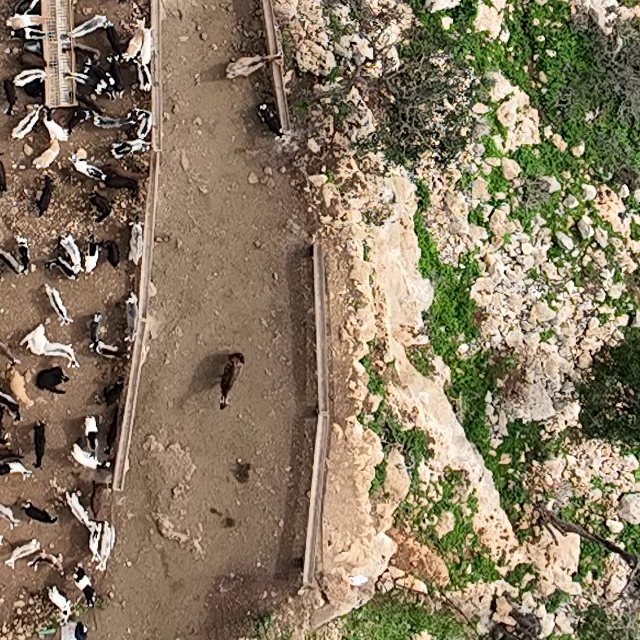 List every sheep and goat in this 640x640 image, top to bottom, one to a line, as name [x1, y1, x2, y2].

goat [15, 0, 49, 15]
goat [71, 0, 96, 6]
goat [6, 14, 55, 28]
goat [60, 14, 107, 41]
goat [125, 17, 145, 61]
goat [104, 22, 125, 53]
goat [139, 26, 153, 65]
goat [8, 28, 56, 41]
goat [23, 42, 44, 50]
goat [61, 44, 101, 60]
goat [227, 49, 283, 77]
goat [18, 52, 59, 68]
goat [108, 53, 126, 99]
goat [84, 58, 115, 87]
goat [132, 58, 152, 91]
goat [82, 68, 116, 101]
goat [13, 70, 51, 87]
goat [62, 72, 105, 95]
goat [2, 79, 17, 114]
goat [23, 80, 45, 96]
goat [68, 90, 106, 114]
goat [259, 104, 286, 137]
goat [11, 105, 42, 136]
goat [43, 108, 69, 142]
goat [135, 108, 153, 139]
goat [63, 110, 97, 135]
goat [94, 111, 135, 128]
goat [33, 135, 60, 169]
goat [111, 140, 152, 158]
goat [0, 148, 8, 191]
goat [70, 154, 107, 181]
goat [88, 168, 139, 191]
goat [37, 176, 54, 216]
goat [89, 196, 112, 223]
goat [128, 222, 144, 265]
goat [14, 235, 30, 275]
goat [60, 235, 83, 273]
goat [84, 236, 99, 274]
goat [101, 238, 120, 267]
goat [0, 243, 24, 273]
goat [43, 257, 80, 282]
goat [45, 282, 74, 327]
goat [126, 293, 138, 343]
goat [90, 314, 101, 348]
goat [23, 324, 48, 356]
goat [0, 337, 21, 368]
goat [96, 341, 132, 359]
goat [44, 342, 80, 368]
goat [218, 353, 244, 410]
goat [37, 367, 70, 395]
goat [11, 370, 34, 409]
goat [104, 377, 123, 406]
goat [0, 390, 21, 421]
goat [0, 411, 10, 445]
goat [84, 416, 98, 458]
goat [34, 419, 46, 469]
goat [73, 443, 111, 470]
goat [0, 454, 23, 463]
goat [0, 462, 32, 480]
goat [65, 491, 94, 530]
goat [0, 493, 19, 530]
goat [20, 502, 58, 523]
goat [95, 521, 112, 571]
goat [87, 523, 101, 559]
goat [5, 541, 40, 569]
goat [28, 551, 65, 576]
goat [73, 564, 95, 606]
goat [47, 585, 72, 624]